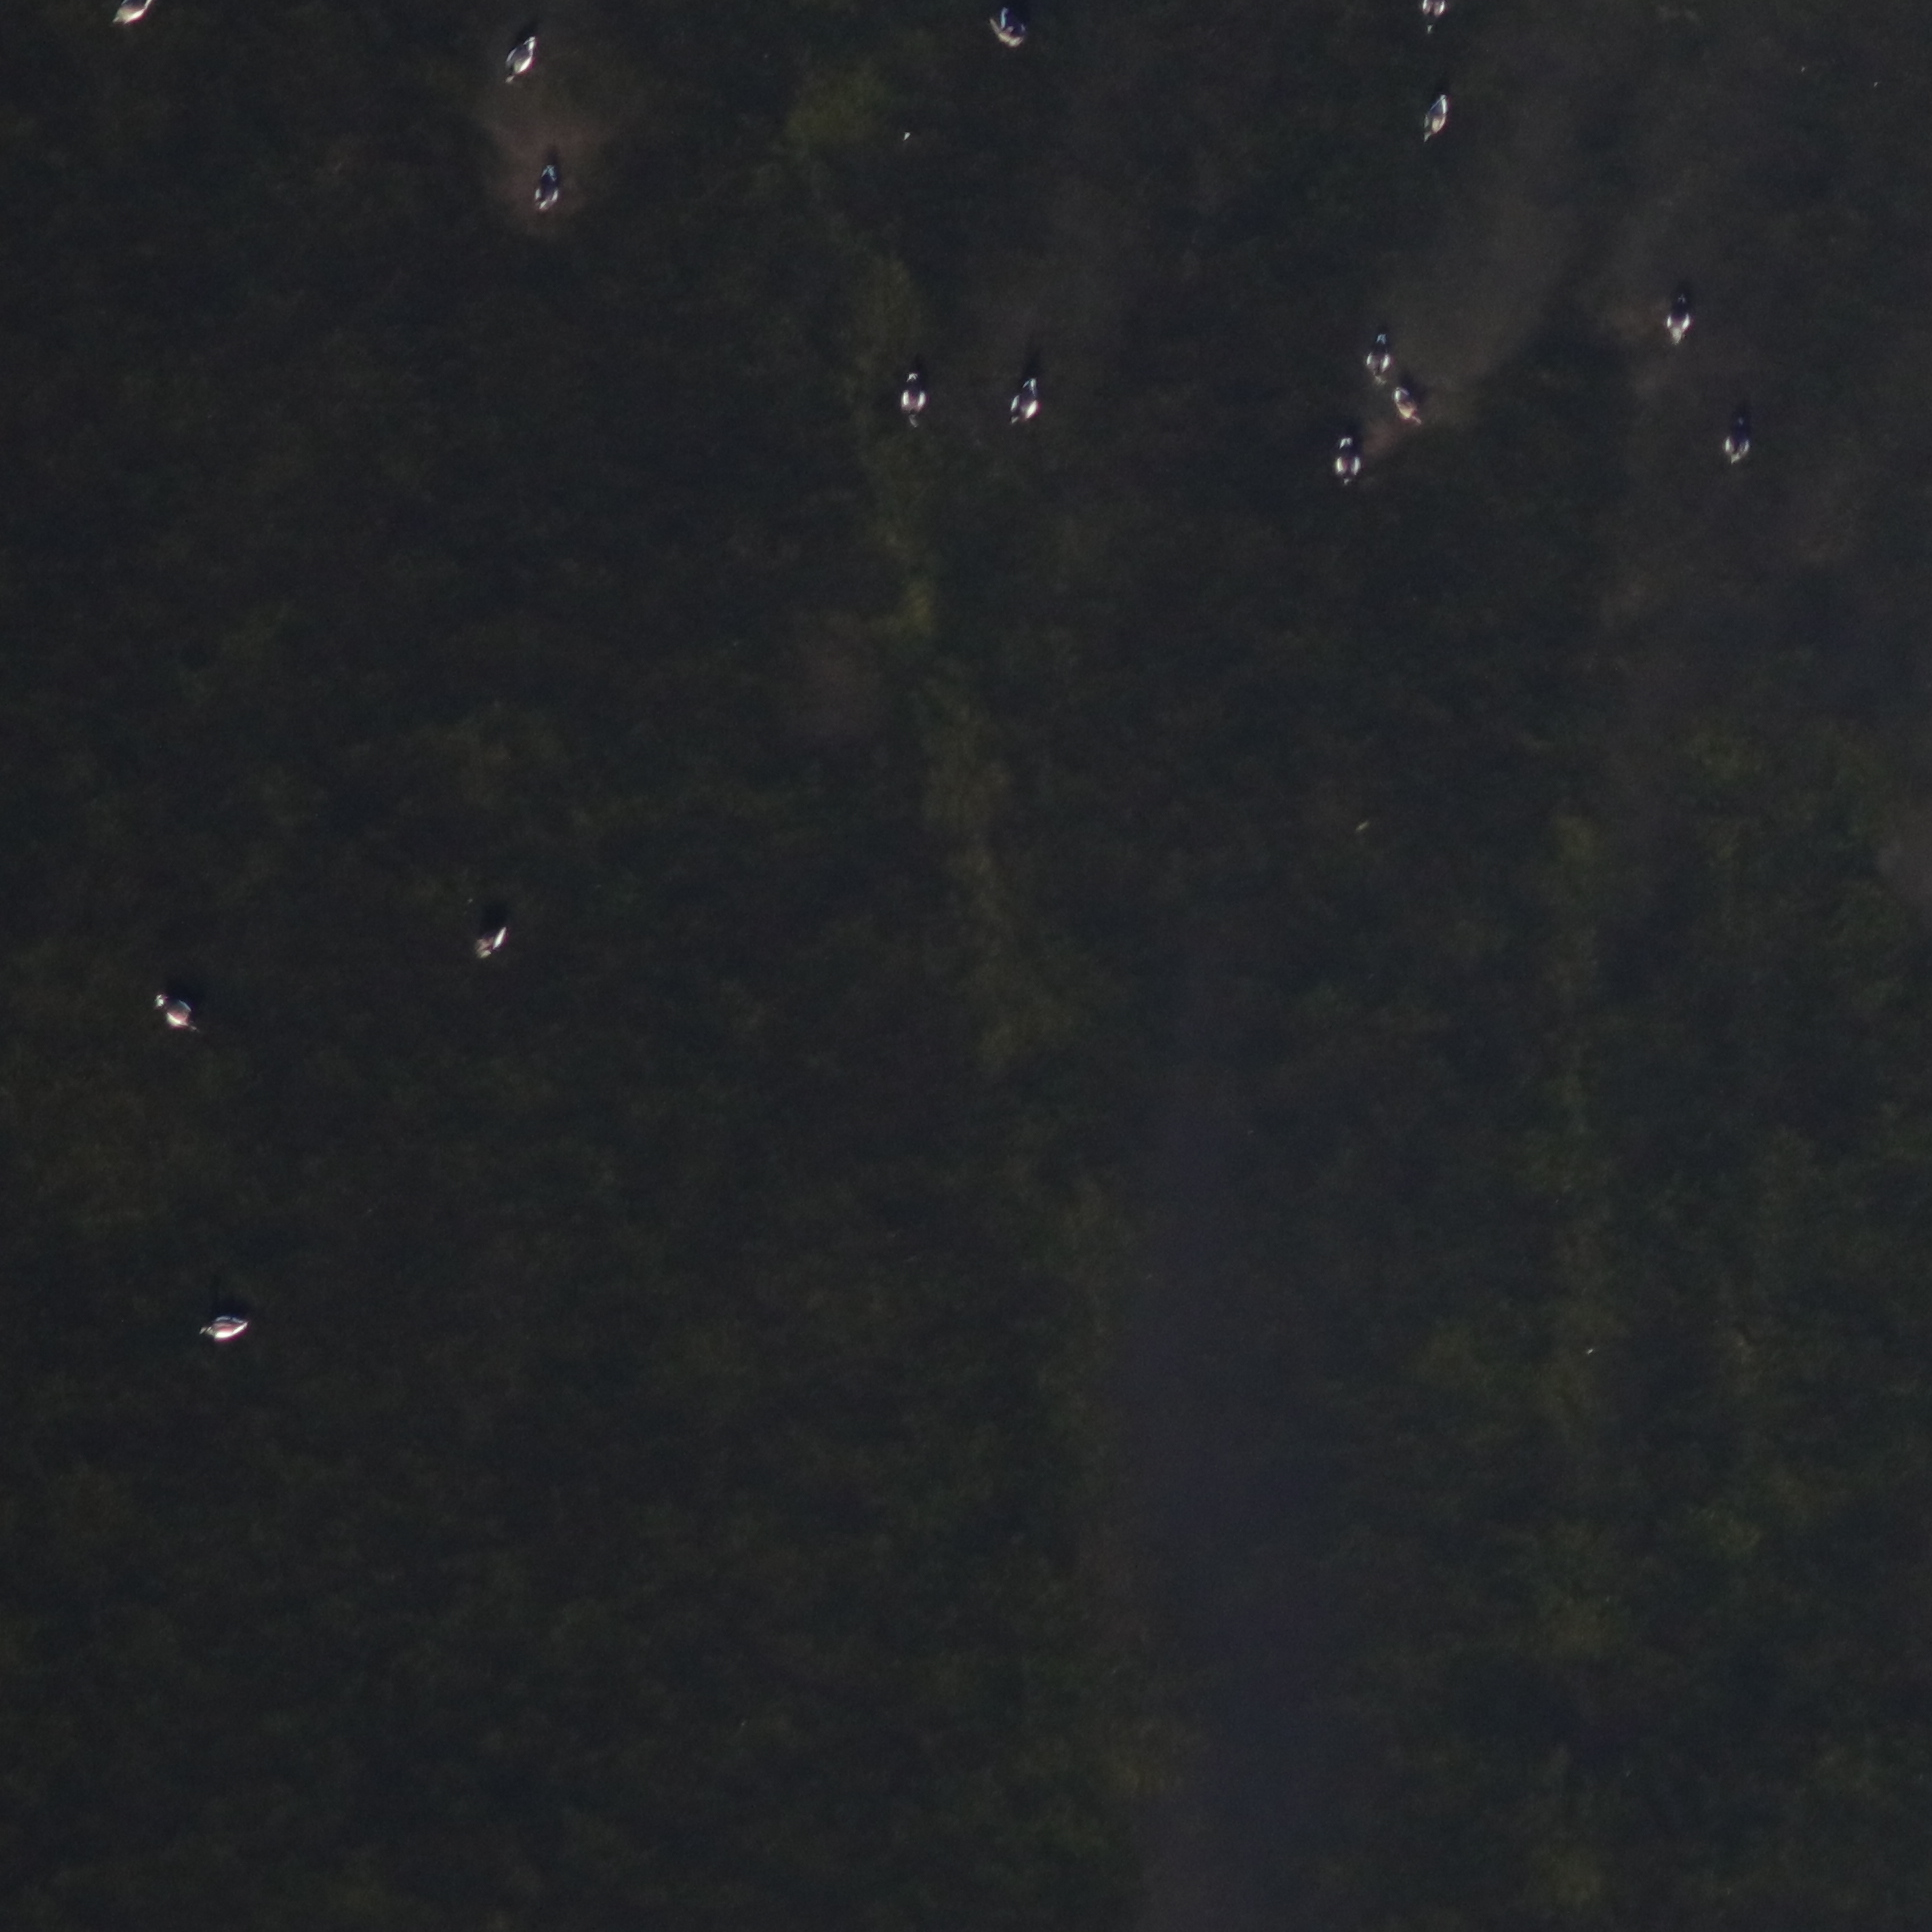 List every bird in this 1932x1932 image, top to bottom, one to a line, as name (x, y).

brant (1434, 2)
brant (134, 9)
brant (1008, 28)
brant (521, 57)
brant (1437, 116)
brant (549, 189)
brant (1678, 322)
brant (1380, 358)
brant (914, 399)
brant (1024, 401)
brant (1409, 406)
brant (1738, 443)
brant (1349, 463)
brant (492, 941)
brant (176, 1011)
brant (227, 1327)